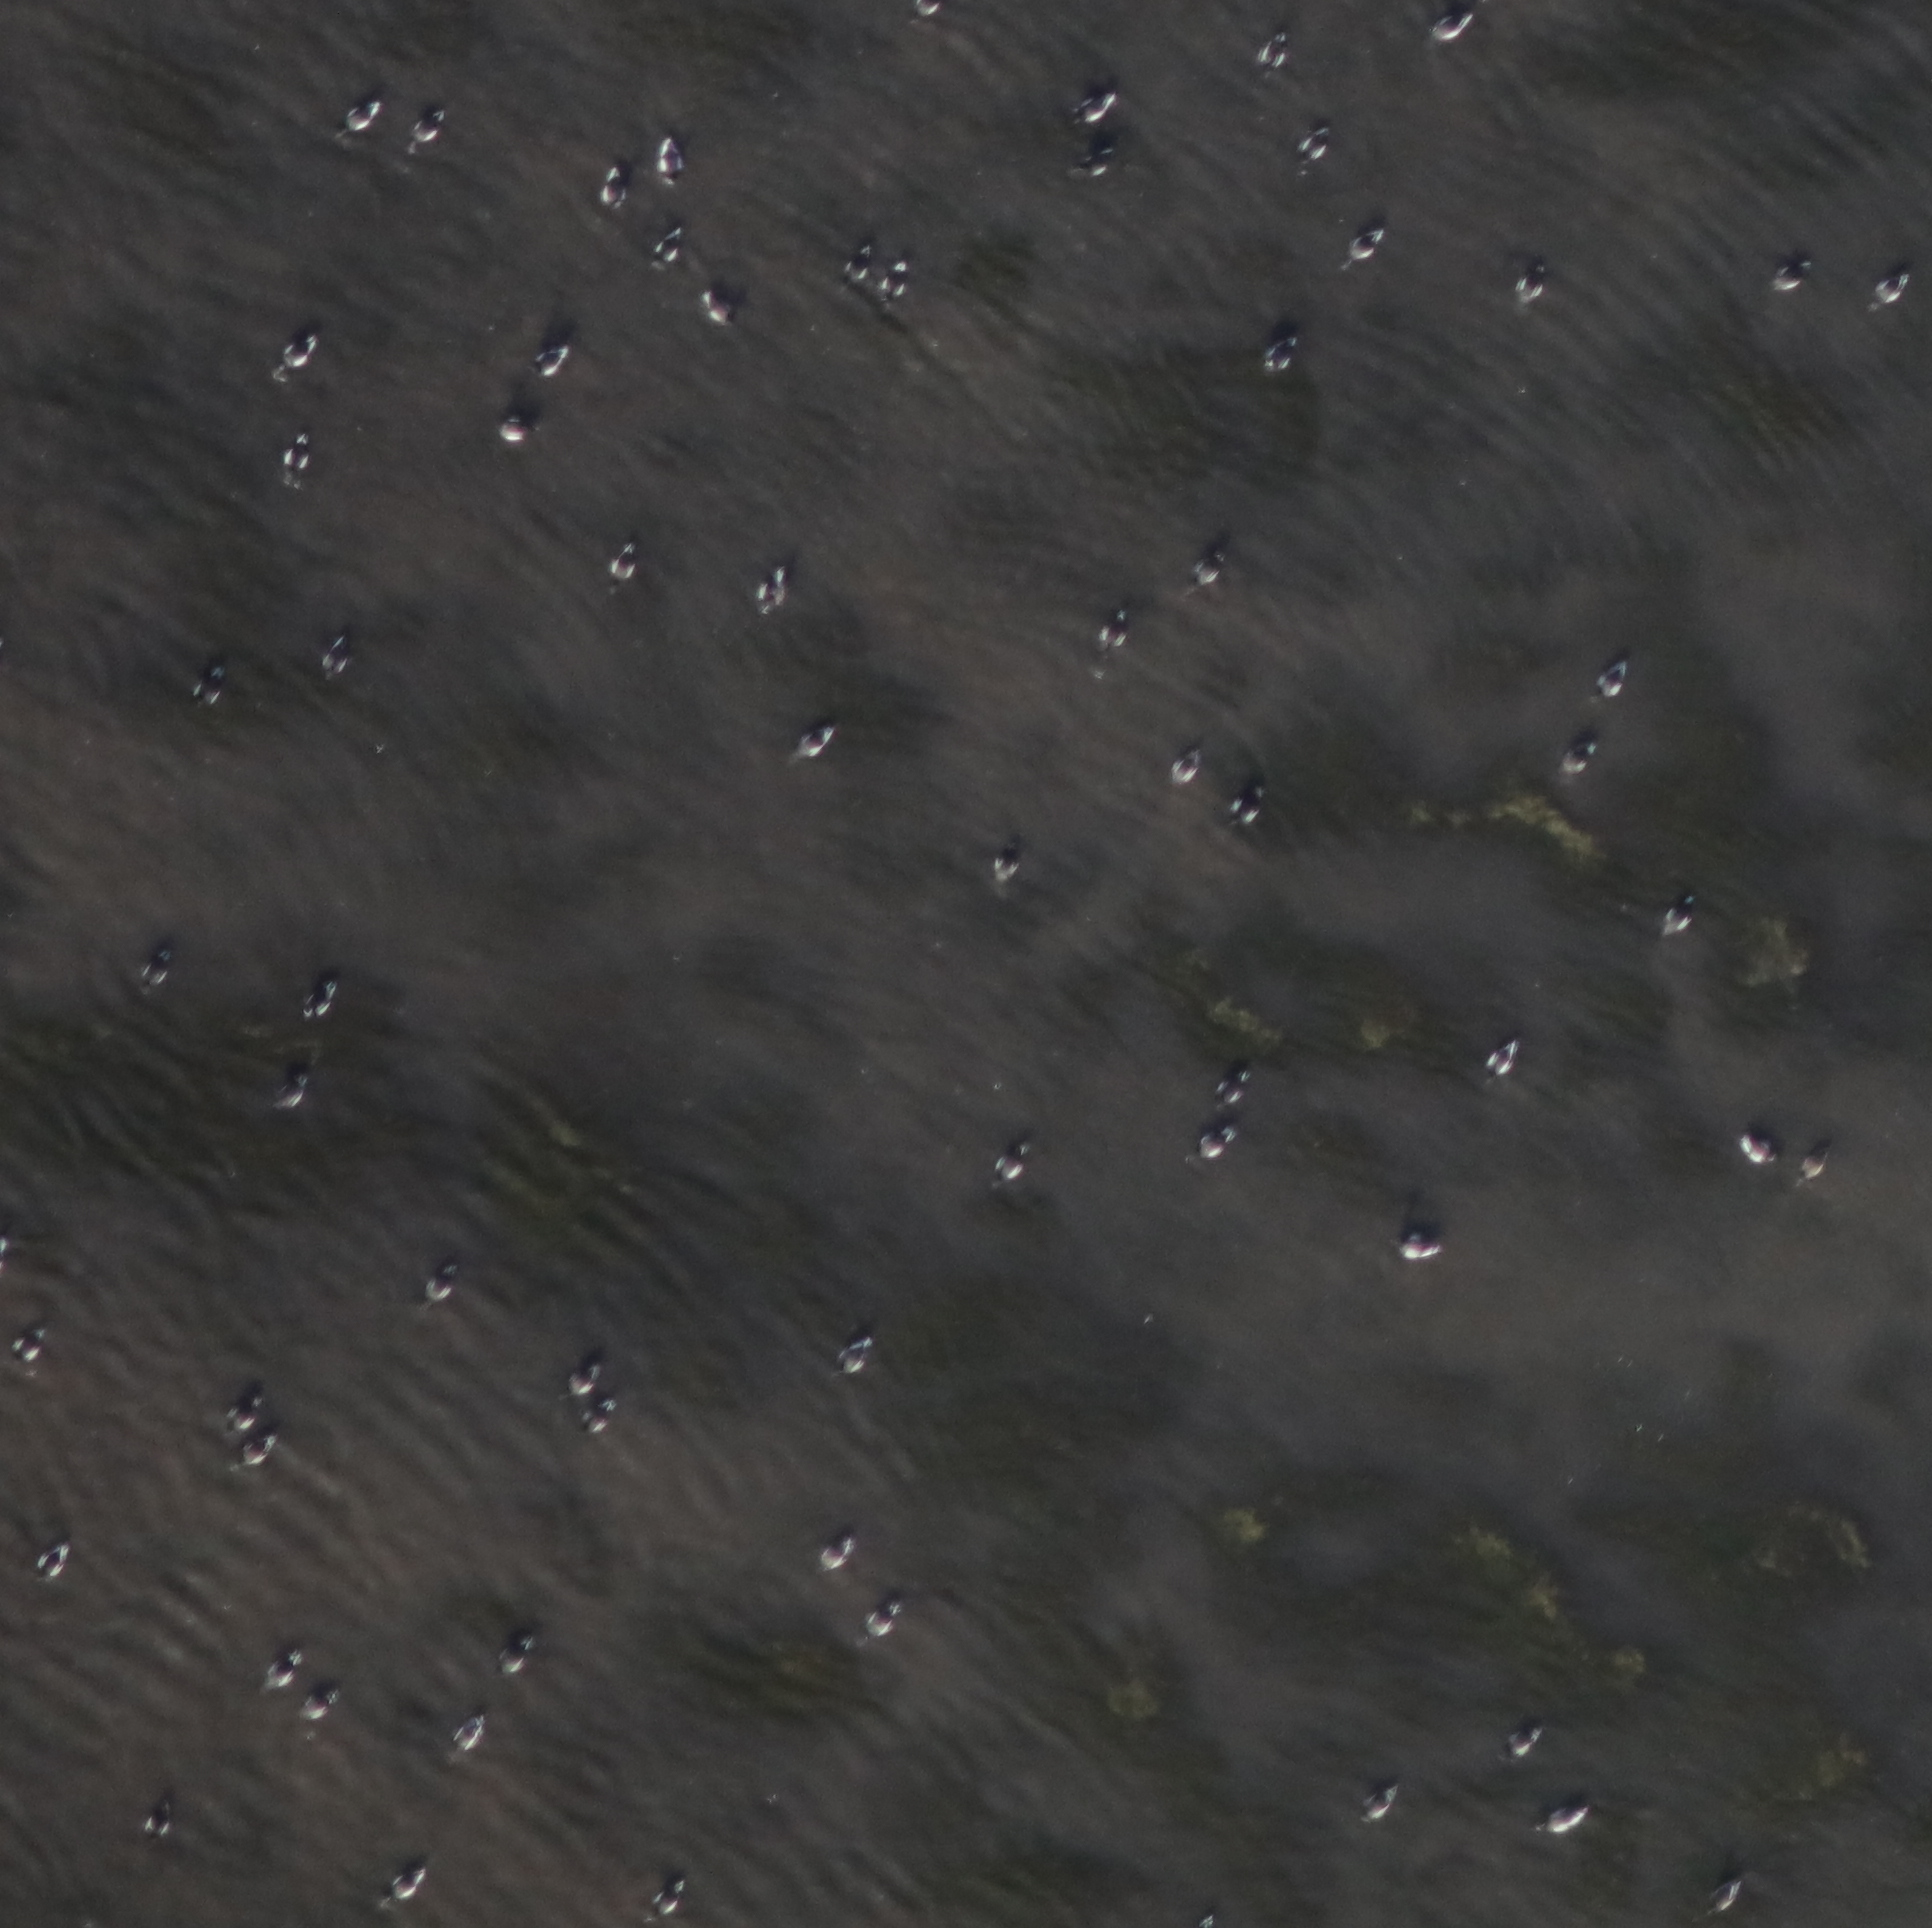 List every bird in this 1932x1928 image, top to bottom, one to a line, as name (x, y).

brant (931, 1)
brant (1449, 27)
brant (1272, 57)
brant (1095, 106)
brant (360, 117)
brant (426, 129)
brant (1315, 146)
brant (669, 160)
brant (1096, 173)
brant (613, 192)
brant (669, 246)
brant (1363, 246)
brant (855, 268)
brant (1787, 275)
brant (891, 282)
brant (1889, 291)
brant (1531, 294)
brant (721, 310)
brant (1279, 353)
brant (298, 355)
brant (550, 361)
brant (516, 426)
brant (298, 458)
brant (624, 566)
brant (1204, 571)
brant (775, 599)
brant (1112, 635)
brant (337, 656)
brant (1610, 681)
brant (211, 687)
brant (814, 741)
brant (1575, 761)
brant (1186, 769)
brant (1245, 808)
brant (1005, 859)
brant (1674, 918)
brant (155, 972)
brant (316, 1002)
brant (1498, 1061)
brant (1229, 1089)
brant (285, 1104)
brant (1760, 1143)
brant (1214, 1144)
brant (1812, 1162)
brant (1009, 1168)
brant (1418, 1246)
brant (444, 1274)
brant (25, 1342)
brant (855, 1357)
brant (582, 1380)
brant (596, 1416)
brant (245, 1418)
brant (255, 1452)
brant (840, 1553)
brant (51, 1562)
brant (886, 1619)
brant (514, 1655)
brant (280, 1668)
brant (314, 1701)
brant (465, 1736)
brant (1519, 1742)
brant (1373, 1812)
brant (1565, 1819)
brant (155, 1828)
brant (403, 1885)
brant (1725, 1891)
brant (674, 1895)